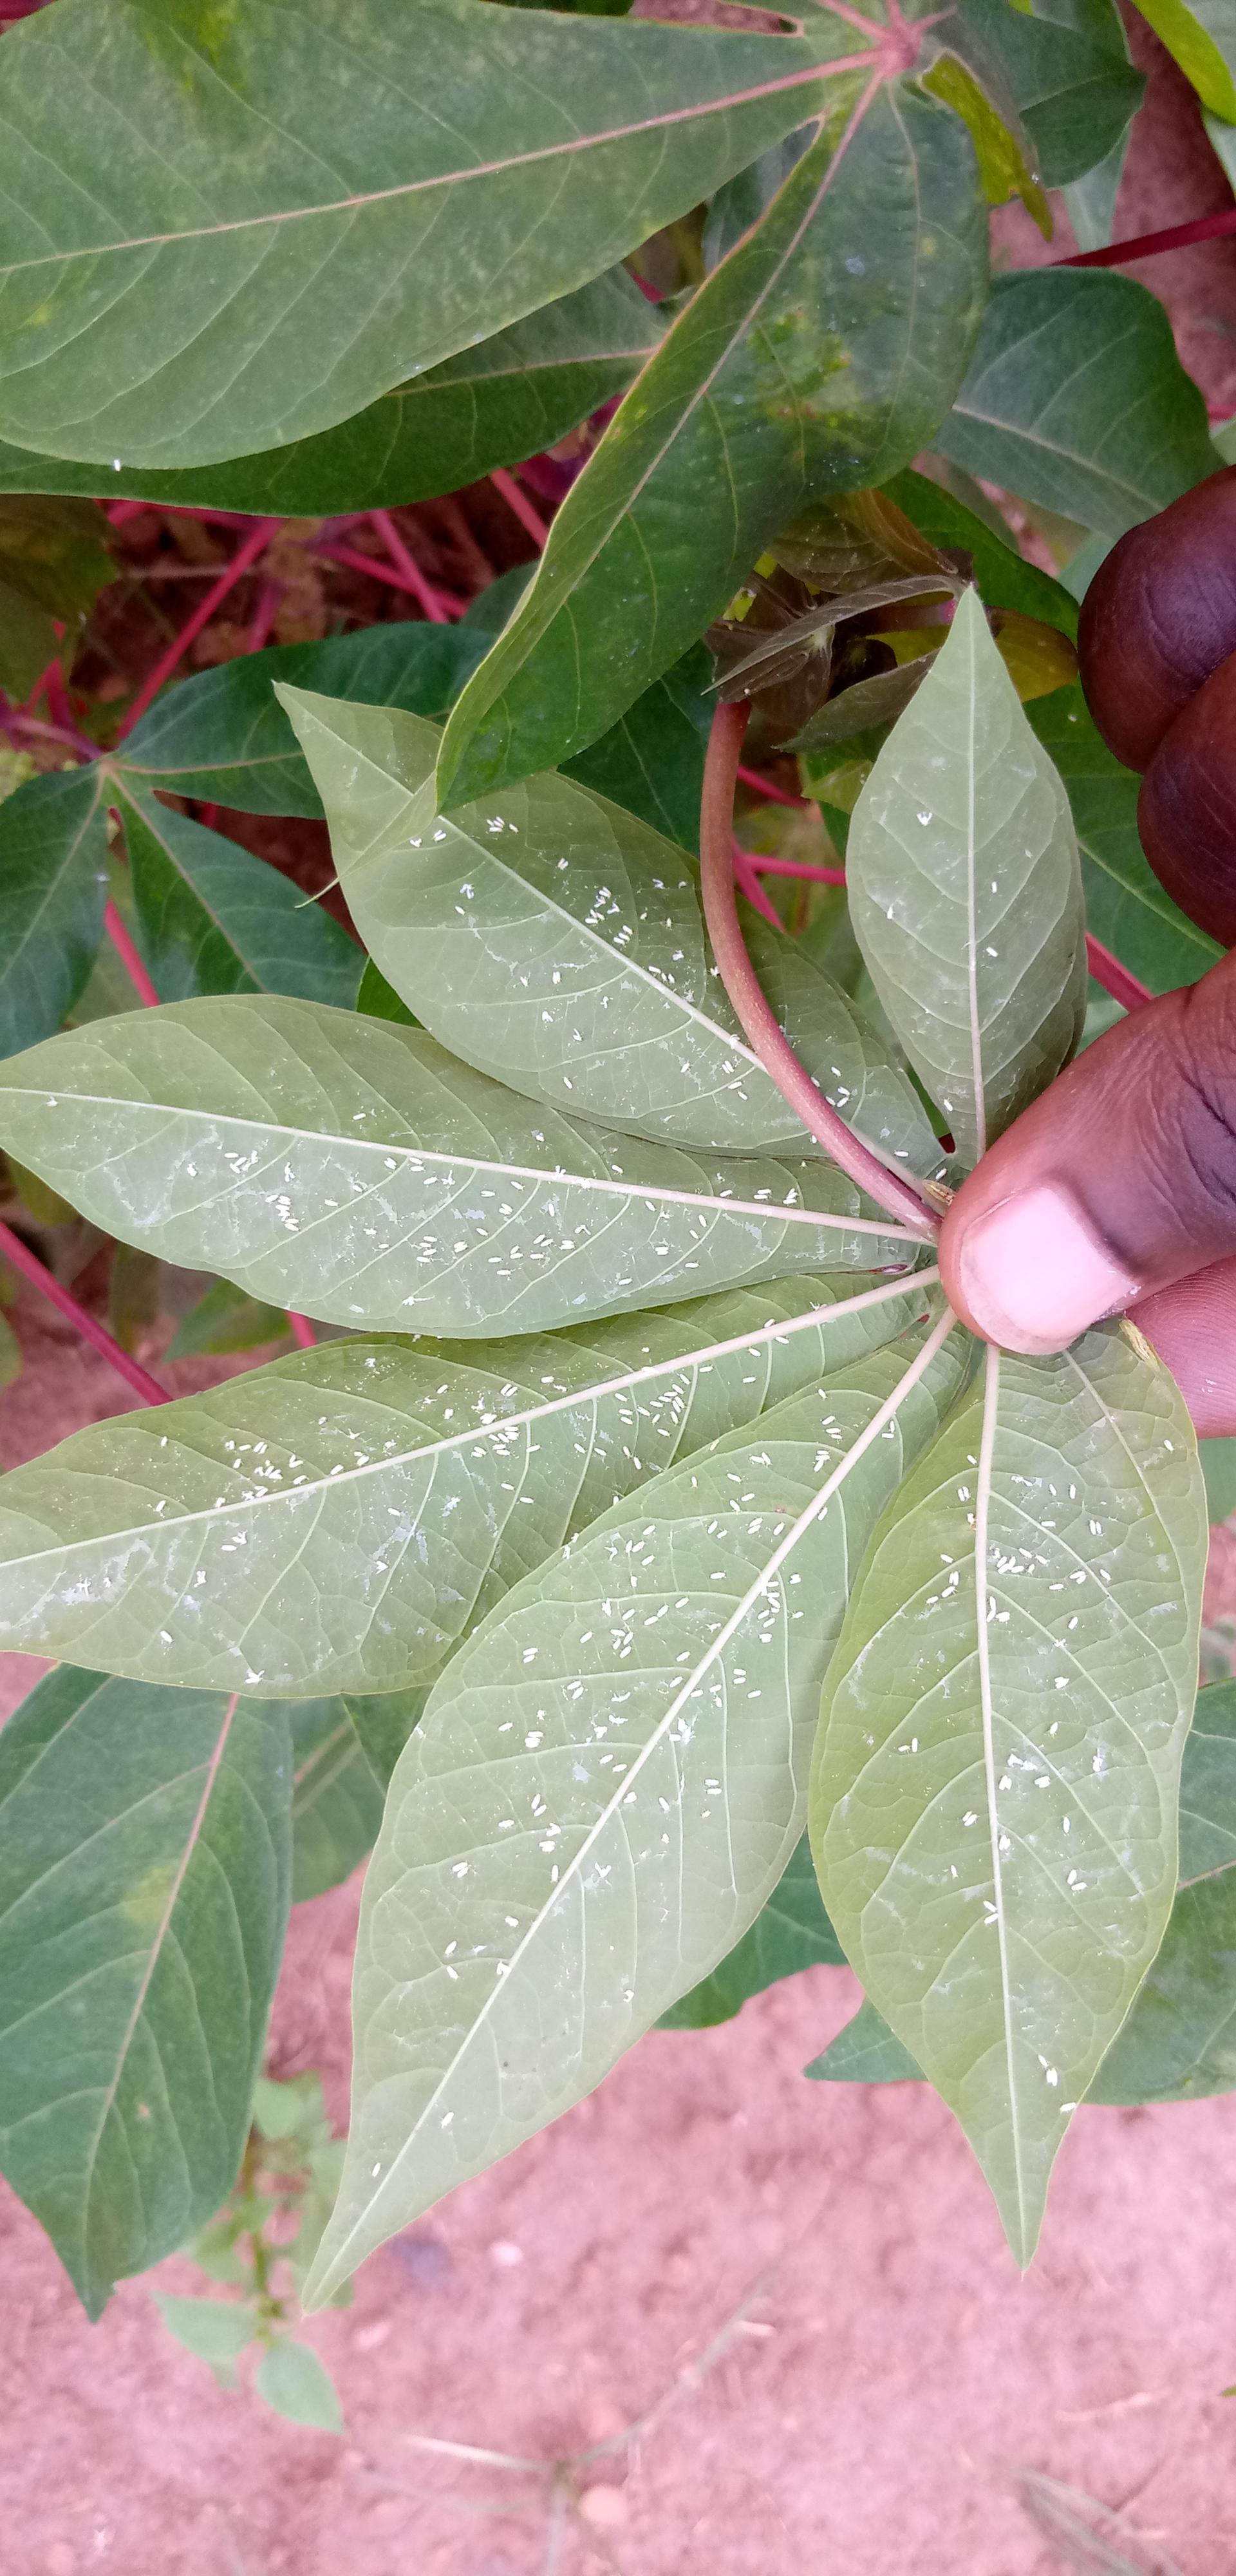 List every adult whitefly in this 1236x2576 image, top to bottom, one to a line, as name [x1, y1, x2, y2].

whitefly [111, 456, 124, 474]
whitefly [912, 809, 938, 827]
whitefly [492, 814, 506, 827]
whitefly [485, 817, 494, 826]
whitefly [507, 821, 521, 835]
whitefly [488, 826, 503, 834]
whitefly [432, 828, 444, 837]
whitefly [434, 832, 448, 843]
whitefly [408, 837, 424, 850]
whitefly [556, 857, 570, 872]
whitefly [987, 877, 1003, 897]
whitefly [457, 882, 477, 901]
whitefly [595, 884, 612, 899]
whitefly [592, 893, 608, 908]
whitefly [604, 900, 621, 916]
whitefly [884, 903, 898, 923]
whitefly [452, 904, 468, 918]
whitefly [582, 914, 600, 927]
whitefly [664, 916, 675, 931]
whitefly [621, 923, 635, 936]
whitefly [617, 931, 632, 942]
whitefly [612, 935, 626, 947]
whitefly [984, 943, 999, 960]
whitefly [669, 947, 688, 963]
whitefly [646, 963, 662, 975]
whitefly [707, 963, 723, 980]
whitefly [550, 969, 564, 989]
whitefly [660, 971, 668, 985]
whitefly [666, 971, 679, 986]
whitefly [518, 973, 532, 990]
whitefly [597, 994, 613, 1012]
whitefly [539, 1009, 554, 1025]
whitefly [569, 1027, 585, 1043]
whitefly [727, 1032, 742, 1054]
whitefly [724, 1059, 736, 1073]
whitefly [677, 1061, 693, 1075]
whitefly [720, 1063, 731, 1075]
whitefly [830, 1065, 842, 1079]
whitefly [561, 1074, 574, 1092]
whitefly [809, 1074, 822, 1089]
whitefly [726, 1080, 745, 1092]
whitefly [836, 1084, 852, 1095]
whitefly [736, 1090, 751, 1102]
whitefly [823, 1094, 837, 1108]
whitefly [42, 1095, 61, 1110]
whitefly [836, 1095, 852, 1110]
whitefly [941, 1096, 955, 1114]
whitefly [350, 1110, 368, 1122]
whitefly [533, 1132, 548, 1143]
whitefly [810, 1132, 818, 1146]
whitefly [248, 1148, 263, 1166]
whitefly [891, 1148, 913, 1160]
whitefly [222, 1150, 241, 1160]
whitefly [407, 1155, 425, 1166]
whitefly [235, 1156, 248, 1166]
whitefly [386, 1156, 398, 1166]
whitefly [281, 1158, 297, 1183]
whitefly [800, 1159, 809, 1170]
whitefly [382, 1159, 397, 1170]
whitefly [185, 1161, 200, 1179]
whitefly [227, 1161, 242, 1175]
whitefly [610, 1162, 626, 1177]
whitefly [408, 1164, 428, 1174]
whitefly [933, 1164, 951, 1180]
whitefly [440, 1168, 458, 1187]
whitefly [422, 1174, 440, 1187]
whitefly [569, 1174, 593, 1191]
whitefly [509, 1179, 526, 1192]
whitefly [350, 1182, 367, 1196]
whitefly [785, 1186, 800, 1199]
whitefly [478, 1188, 498, 1200]
whitefly [718, 1188, 734, 1200]
whitefly [754, 1188, 774, 1196]
whitefly [264, 1193, 279, 1204]
whitefly [279, 1195, 295, 1206]
whitefly [753, 1195, 769, 1200]
whitefly [322, 1197, 341, 1210]
whitefly [642, 1197, 659, 1213]
whitefly [782, 1198, 798, 1206]
whitefly [547, 1200, 558, 1219]
whitefly [500, 1202, 514, 1213]
whitefly [274, 1204, 293, 1217]
whitefly [497, 1207, 510, 1217]
whitefly [695, 1212, 709, 1228]
whitefly [283, 1217, 303, 1225]
whitefly [570, 1221, 594, 1238]
whitefly [283, 1222, 301, 1233]
whitefly [473, 1224, 493, 1240]
whitefly [360, 1225, 380, 1237]
whitefly [688, 1227, 700, 1242]
whitefly [532, 1231, 548, 1247]
whitefly [422, 1234, 439, 1244]
whitefly [539, 1236, 556, 1249]
whitefly [559, 1238, 576, 1244]
whitefly [452, 1240, 471, 1254]
whitefly [417, 1241, 433, 1251]
whitefly [376, 1242, 391, 1251]
whitefly [559, 1244, 576, 1251]
whitefly [509, 1244, 520, 1255]
whitefly [653, 1245, 672, 1251]
whitefly [420, 1247, 438, 1257]
whitefly [656, 1251, 671, 1258]
whitefly [509, 1251, 525, 1260]
whitefly [528, 1251, 546, 1262]
whitefly [415, 1255, 433, 1265]
whitefly [483, 1255, 505, 1264]
whitefly [682, 1260, 702, 1272]
whitefly [495, 1267, 514, 1278]
whitefly [616, 1274, 635, 1289]
whitefly [400, 1294, 418, 1309]
whitefly [808, 1298, 829, 1313]
whitefly [760, 1316, 776, 1329]
whitefly [774, 1334, 792, 1346]
whitefly [640, 1345, 651, 1356]
whitefly [746, 1345, 762, 1359]
whitefly [362, 1354, 377, 1370]
whitefly [697, 1364, 715, 1376]
whitefly [677, 1372, 694, 1386]
whitefly [539, 1374, 556, 1385]
whitefly [739, 1374, 760, 1386]
whitefly [500, 1381, 514, 1397]
whitefly [435, 1382, 450, 1396]
whitefly [671, 1383, 686, 1396]
whitefly [506, 1386, 520, 1399]
whitefly [816, 1387, 829, 1400]
whitefly [661, 1390, 679, 1397]
whitefly [612, 1392, 632, 1404]
whitefly [469, 1395, 487, 1412]
whitefly [656, 1395, 673, 1404]
whitefly [648, 1399, 664, 1409]
whitefly [671, 1399, 682, 1414]
whitefly [442, 1405, 455, 1421]
whitefly [617, 1406, 636, 1416]
whitefly [478, 1410, 505, 1425]
whitefly [669, 1410, 680, 1425]
whitefly [651, 1412, 662, 1425]
whitefly [821, 1414, 836, 1425]
whitefly [617, 1416, 637, 1427]
whitefly [887, 1419, 897, 1433]
whitefly [502, 1425, 520, 1433]
whitefly [823, 1426, 844, 1434]
whitefly [346, 1427, 363, 1441]
whitefly [654, 1427, 671, 1439]
whitefly [505, 1431, 521, 1441]
whitefly [879, 1431, 895, 1440]
whitefly [487, 1432, 500, 1442]
whitefly [158, 1432, 175, 1450]
whitefly [829, 1434, 843, 1441]
whitefly [1163, 1437, 1175, 1454]
whitefly [229, 1438, 236, 1452]
whitefly [708, 1438, 720, 1453]
whitefly [382, 1439, 398, 1450]
whitefly [253, 1439, 266, 1454]
whitefly [238, 1441, 252, 1454]
whitefly [490, 1442, 508, 1450]
whitefly [572, 1442, 588, 1455]
whitefly [259, 1443, 270, 1457]
whitefly [524, 1443, 543, 1454]
whitefly [621, 1444, 632, 1459]
whitefly [473, 1445, 487, 1455]
whitefly [592, 1446, 608, 1458]
whitefly [496, 1448, 514, 1457]
whitefly [815, 1448, 830, 1455]
whitefly [352, 1450, 364, 1457]
whitefly [471, 1450, 484, 1459]
whitefly [762, 1452, 774, 1468]
whitefly [357, 1454, 370, 1468]
whitefly [747, 1454, 763, 1464]
whitefly [814, 1454, 831, 1460]
whitefly [965, 1454, 979, 1466]
whitefly [633, 1455, 645, 1472]
whitefly [230, 1456, 243, 1470]
whitefly [289, 1459, 306, 1469]
whitefly [812, 1460, 825, 1472]
whitefly [329, 1462, 345, 1477]
whitefly [252, 1463, 264, 1478]
whitefly [268, 1467, 285, 1481]
whitefly [724, 1472, 744, 1484]
whitefly [292, 1473, 310, 1486]
whitefly [1009, 1473, 1034, 1488]
whitefly [689, 1475, 700, 1490]
whitefly [497, 1482, 516, 1492]
whitefly [1047, 1482, 1059, 1496]
whitefly [1067, 1482, 1078, 1502]
whitefly [252, 1484, 266, 1490]
whitefly [962, 1485, 971, 1499]
whitefly [956, 1487, 966, 1502]
whitefly [239, 1488, 254, 1501]
whitefly [255, 1490, 270, 1499]
whitefly [739, 1491, 756, 1504]
whitefly [444, 1492, 463, 1510]
whitefly [211, 1493, 230, 1510]
whitefly [518, 1493, 536, 1507]
whitefly [609, 1493, 623, 1504]
whitefly [152, 1497, 171, 1516]
whitefly [728, 1498, 743, 1513]
whitefly [386, 1506, 404, 1519]
whitefly [816, 1506, 829, 1522]
whitefly [965, 1511, 975, 1526]
whitefly [749, 1516, 763, 1528]
whitefly [1039, 1518, 1056, 1529]
whitefly [1089, 1518, 1096, 1537]
whitefly [706, 1519, 718, 1535]
whitefly [772, 1520, 786, 1537]
whitefly [1096, 1521, 1103, 1536]
whitefly [641, 1523, 657, 1536]
whitefly [746, 1524, 762, 1535]
whitefly [230, 1528, 252, 1547]
whitefly [715, 1529, 729, 1539]
whitefly [570, 1531, 579, 1544]
whitefly [624, 1539, 633, 1555]
whitefly [633, 1539, 645, 1553]
whitefly [219, 1542, 238, 1553]
whitefly [562, 1544, 570, 1562]
whitefly [602, 1544, 619, 1562]
whitefly [1017, 1548, 1033, 1560]
whitefly [937, 1552, 956, 1564]
whitefly [1035, 1553, 1049, 1566]
whitefly [639, 1554, 656, 1567]
whitefly [996, 1555, 1007, 1566]
whitefly [1008, 1557, 1016, 1567]
whitefly [373, 1558, 390, 1577]
whitefly [998, 1562, 1008, 1577]
whitefly [1026, 1562, 1036, 1577]
whitefly [1009, 1566, 1025, 1574]
whitefly [190, 1567, 209, 1589]
whitefly [1098, 1567, 1112, 1582]
whitefly [707, 1569, 731, 1583]
whitefly [1068, 1569, 1086, 1580]
whitefly [948, 1571, 954, 1584]
whitefly [954, 1571, 960, 1586]
whitefly [789, 1572, 801, 1578]
whitefly [628, 1573, 639, 1591]
whitefly [1076, 1575, 1087, 1586]
whitefly [789, 1577, 803, 1585]
whitefly [765, 1580, 780, 1588]
whitefly [1047, 1583, 1066, 1591]
whitefly [941, 1584, 955, 1598]
whitefly [767, 1591, 780, 1598]
whitefly [924, 1593, 939, 1606]
whitefly [986, 1594, 998, 1610]
whitefly [673, 1595, 691, 1610]
whitefly [599, 1596, 614, 1619]
whitefly [766, 1597, 783, 1609]
whitefly [656, 1603, 669, 1618]
whitefly [620, 1607, 636, 1622]
whitefly [756, 1609, 770, 1620]
whitefly [790, 1609, 805, 1621]
whitefly [986, 1610, 997, 1624]
whitefly [995, 1611, 1011, 1618]
whitefly [1065, 1614, 1082, 1632]
whitefly [642, 1615, 660, 1627]
whitefly [998, 1615, 1011, 1625]
whitefly [762, 1616, 777, 1630]
whitefly [703, 1618, 722, 1633]
whitefly [608, 1625, 626, 1638]
whitefly [158, 1627, 176, 1645]
whitefly [577, 1629, 596, 1645]
whitefly [757, 1630, 774, 1644]
whitefly [623, 1631, 635, 1647]
whitefly [609, 1636, 621, 1651]
whitefly [1051, 1637, 1067, 1648]
whitefly [619, 1645, 632, 1660]
whitefly [521, 1646, 539, 1656]
whitefly [674, 1649, 691, 1664]
whitefly [523, 1654, 535, 1665]
whitefly [241, 1667, 270, 1689]
whitefly [731, 1667, 750, 1677]
whitefly [668, 1673, 684, 1689]
whitefly [731, 1675, 746, 1685]
whitefly [1053, 1676, 1065, 1683]
whitefly [1054, 1678, 1071, 1690]
whitefly [566, 1679, 583, 1692]
whitefly [706, 1681, 724, 1692]
whitefly [570, 1685, 585, 1702]
whitefly [745, 1687, 763, 1700]
whitefly [689, 1688, 706, 1699]
whitefly [608, 1689, 633, 1703]
whitefly [711, 1693, 724, 1710]
whitefly [536, 1708, 548, 1722]
whitefly [605, 1712, 630, 1727]
whitefly [675, 1715, 689, 1732]
whitefly [496, 1719, 514, 1734]
whitefly [1047, 1719, 1062, 1738]
whitefly [592, 1723, 610, 1741]
whitefly [526, 1729, 545, 1738]
whitefly [684, 1730, 693, 1745]
whitefly [667, 1732, 682, 1743]
whitefly [910, 1736, 919, 1755]
whitefly [523, 1737, 541, 1743]
whitefly [524, 1742, 539, 1749]
whitefly [896, 1743, 910, 1753]
whitefly [1005, 1752, 1023, 1768]
whitefly [598, 1752, 615, 1765]
whitefly [1091, 1753, 1107, 1773]
whitefly [1023, 1757, 1039, 1772]
whitefly [611, 1761, 630, 1774]
whitefly [998, 1774, 1007, 1791]
whitefly [1034, 1776, 1051, 1784]
whitefly [1006, 1777, 1013, 1789]
whitefly [702, 1777, 722, 1786]
whitefly [1038, 1781, 1051, 1790]
whitefly [704, 1787, 724, 1797]
whitefly [626, 1790, 636, 1797]
whitefly [529, 1793, 542, 1809]
whitefly [656, 1794, 673, 1814]
whitefly [623, 1795, 637, 1804]
whitefly [532, 1804, 548, 1817]
whitefly [697, 1808, 713, 1820]
whitefly [962, 1810, 973, 1822]
whitefly [963, 1813, 979, 1826]
whitefly [1061, 1815, 1072, 1835]
whitefly [496, 1818, 516, 1830]
whitefly [542, 1821, 565, 1837]
whitefly [659, 1830, 676, 1846]
whitefly [998, 1834, 1007, 1851]
whitefly [1004, 1837, 1011, 1850]
whitefly [538, 1839, 556, 1846]
whitefly [540, 1845, 556, 1853]
whitefly [592, 1859, 614, 1879]
whitefly [451, 1860, 468, 1873]
whitefly [549, 1862, 561, 1884]
whitefly [948, 1863, 959, 1879]
whitefly [455, 1866, 469, 1879]
whitefly [1065, 1868, 1080, 1885]
whitefly [1071, 1881, 1088, 1893]
whitefly [982, 1899, 997, 1913]
whitefly [983, 1912, 999, 1926]
whitefly [503, 1913, 520, 1928]
whitefly [442, 1938, 460, 1956]
whitefly [493, 1958, 513, 1976]
whitefly [445, 1964, 461, 1982]
whitefly [621, 1986, 637, 2006]
whitefly [1036, 2052, 1050, 2067]
whitefly [1051, 2066, 1059, 2088]
whitefly [1045, 2067, 1051, 2086]
whitefly [1057, 2101, 1079, 2116]
whitefly [438, 2110, 460, 2128]
whitefly [369, 2160, 382, 2178]